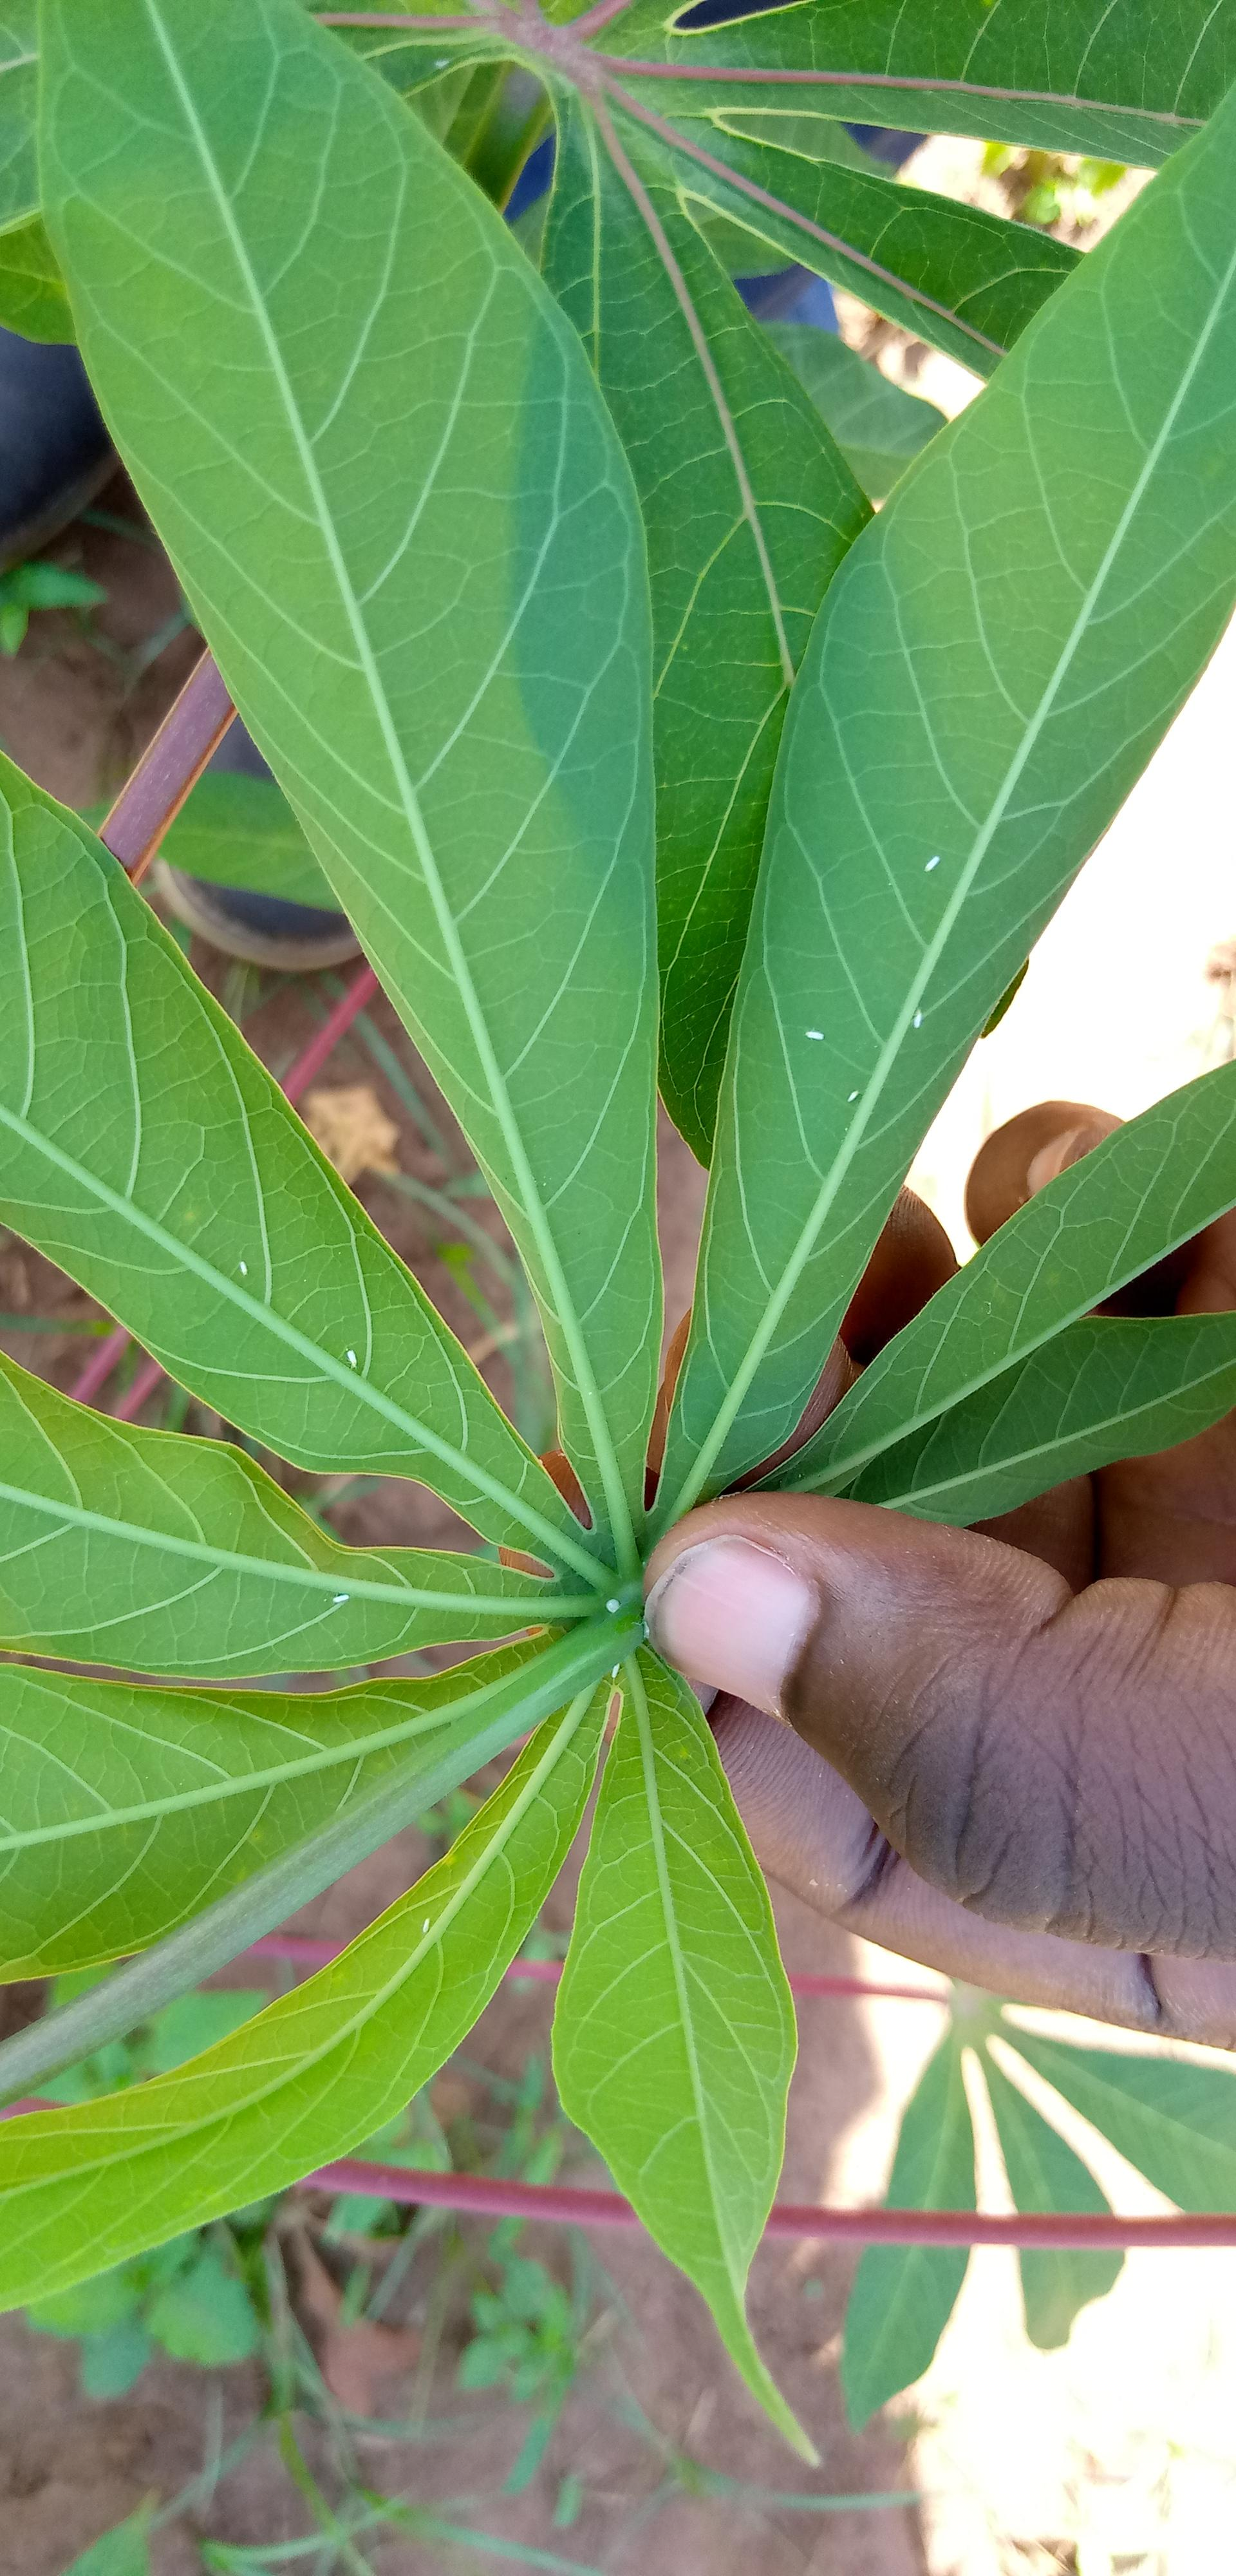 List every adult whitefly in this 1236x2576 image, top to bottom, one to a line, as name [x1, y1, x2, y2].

whitefly [920, 846, 945, 880]
whitefly [899, 1002, 943, 1036]
whitefly [794, 1012, 827, 1056]
whitefly [843, 1075, 870, 1111]
whitefly [228, 1251, 265, 1299]
whitefly [332, 1327, 368, 1388]
whitefly [312, 1580, 378, 1621]
whitefly [603, 1598, 626, 1622]
whitefly [603, 1654, 646, 1692]
whitefly [416, 1912, 442, 1939]